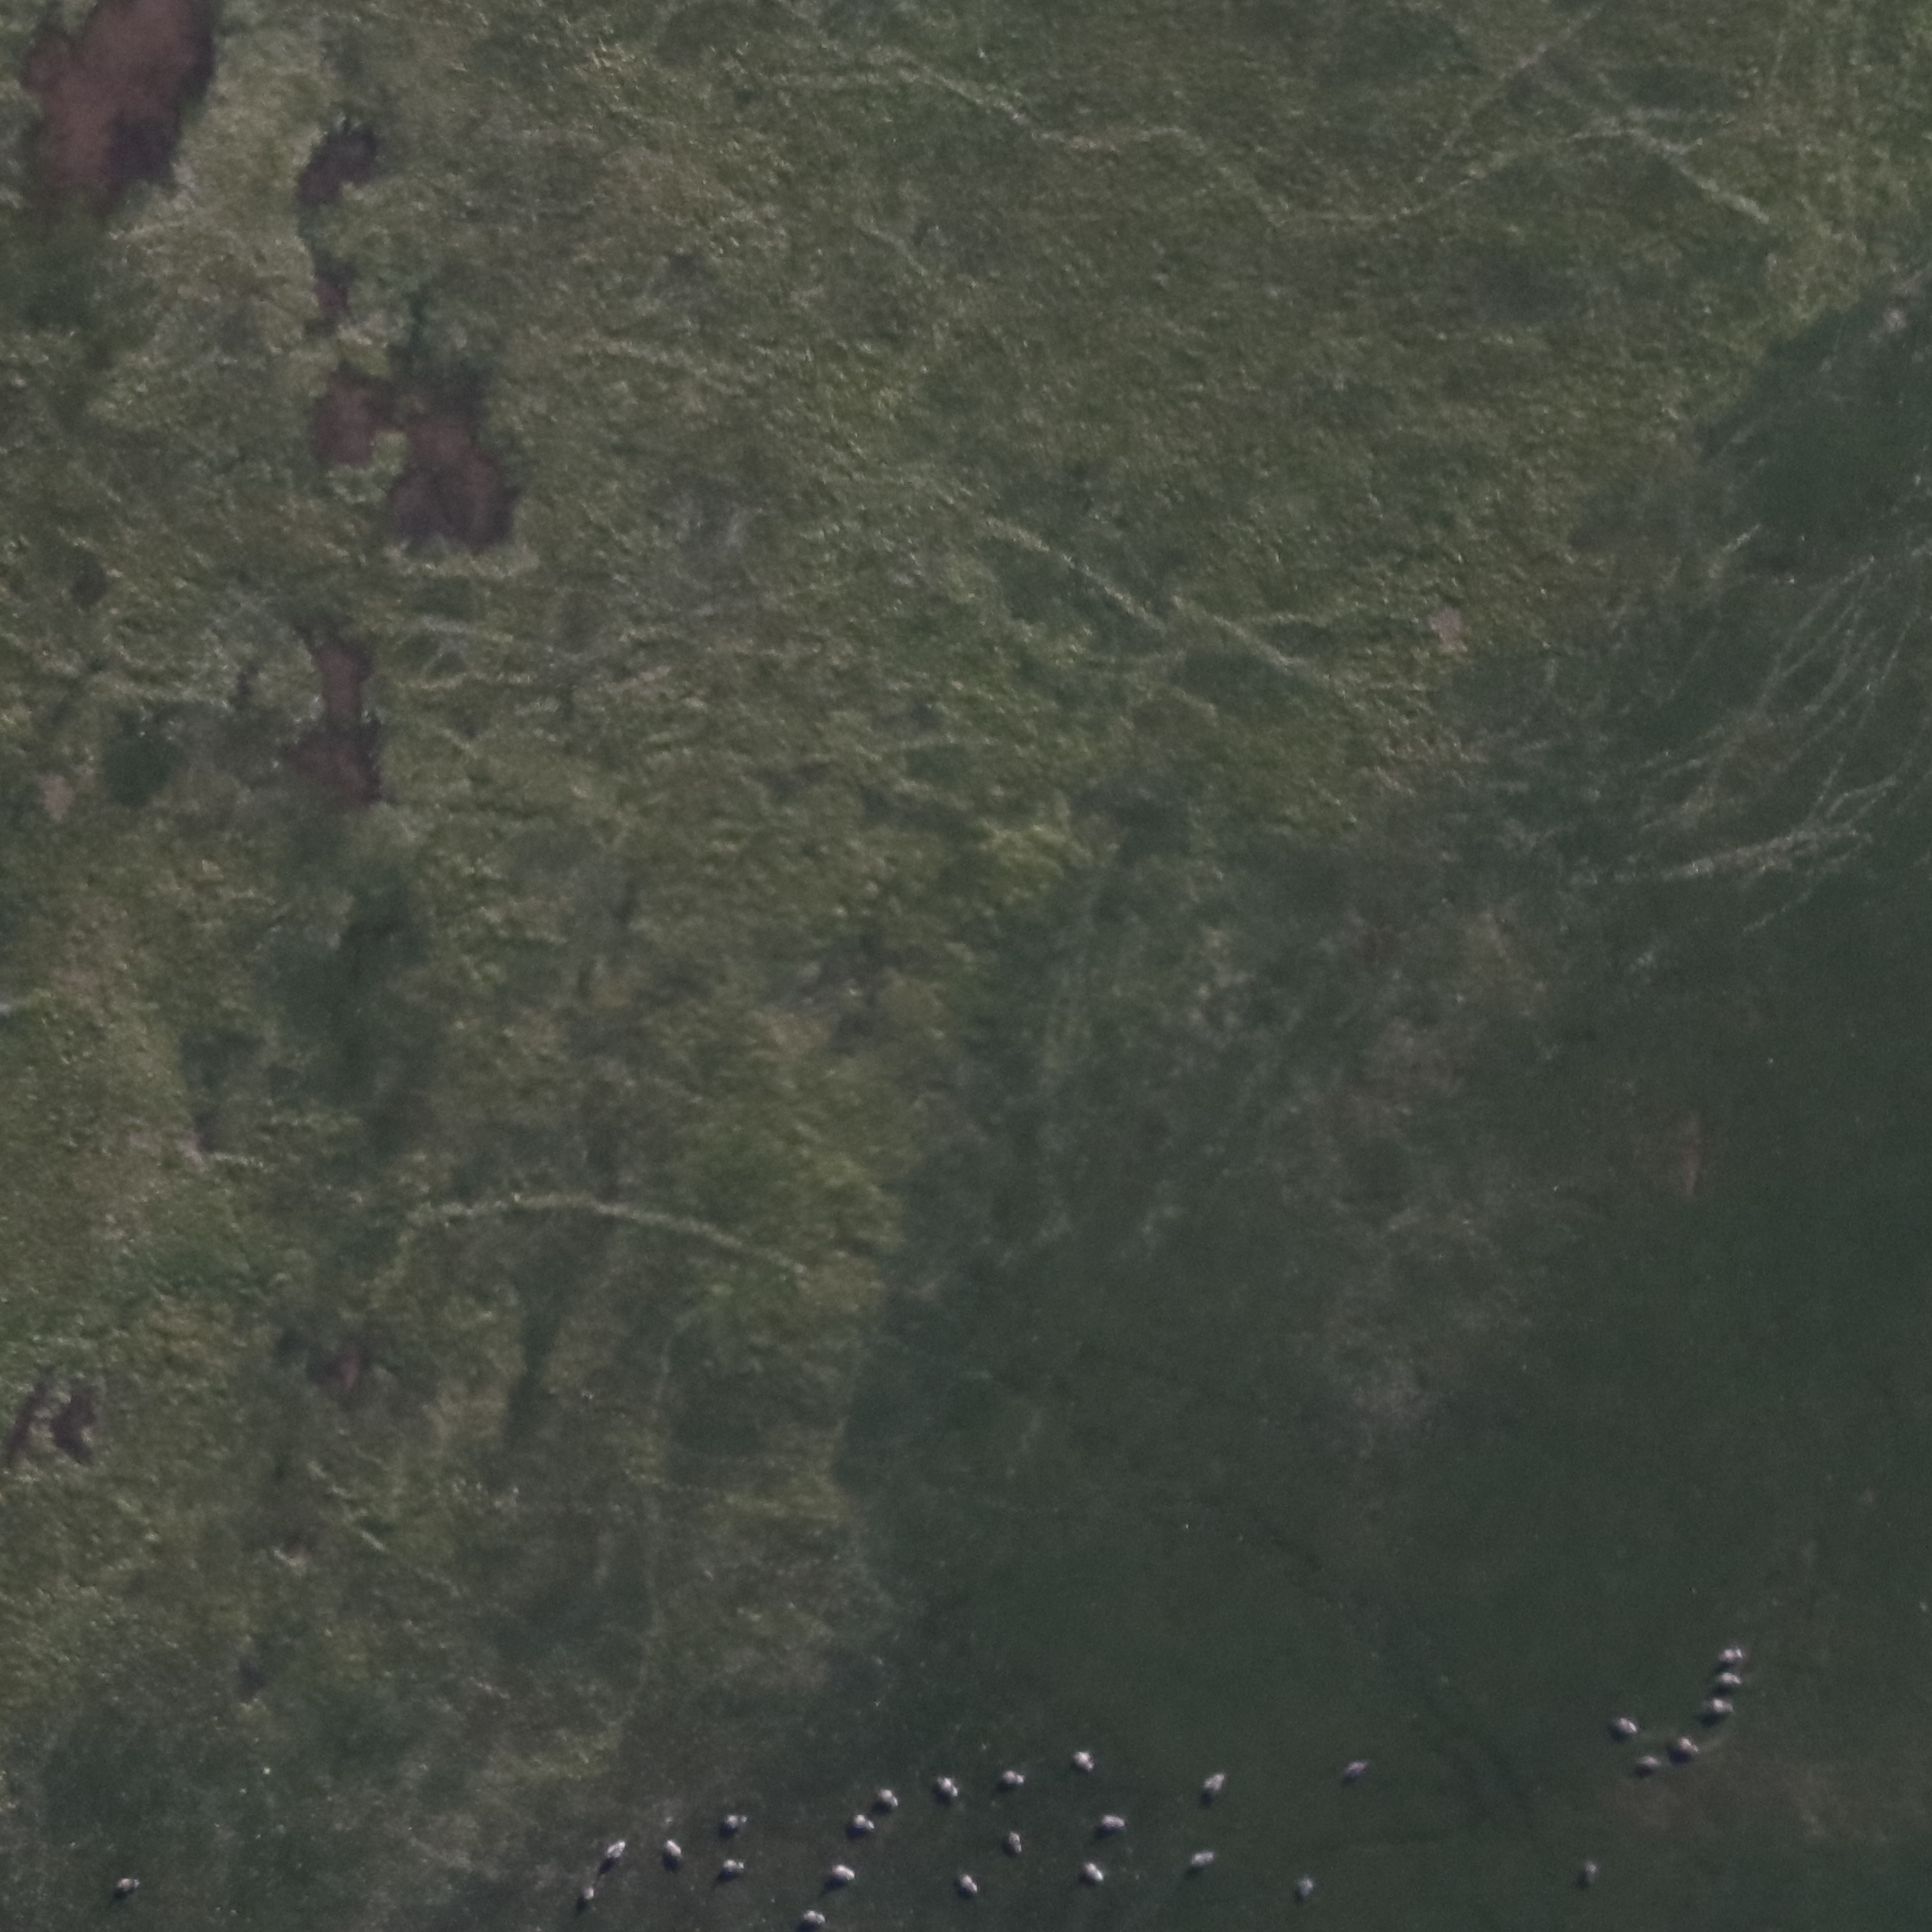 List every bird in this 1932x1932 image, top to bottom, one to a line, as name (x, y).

brant (1733, 1652)
brant (1731, 1678)
brant (1725, 1706)
brant (1625, 1727)
brant (1692, 1742)
brant (1072, 1754)
brant (1650, 1764)
brant (1352, 1769)
brant (1017, 1770)
brant (952, 1792)
brant (1217, 1793)
brant (885, 1796)
brant (740, 1820)
brant (865, 1826)
brant (1121, 1826)
brant (1016, 1843)
brant (670, 1849)
brant (616, 1852)
brant (849, 1865)
brant (1593, 1866)
brant (1198, 1867)
brant (739, 1869)
brant (1090, 1872)
brant (125, 1881)
brant (964, 1890)
brant (1297, 1891)
brant (592, 1903)
brant (819, 1921)